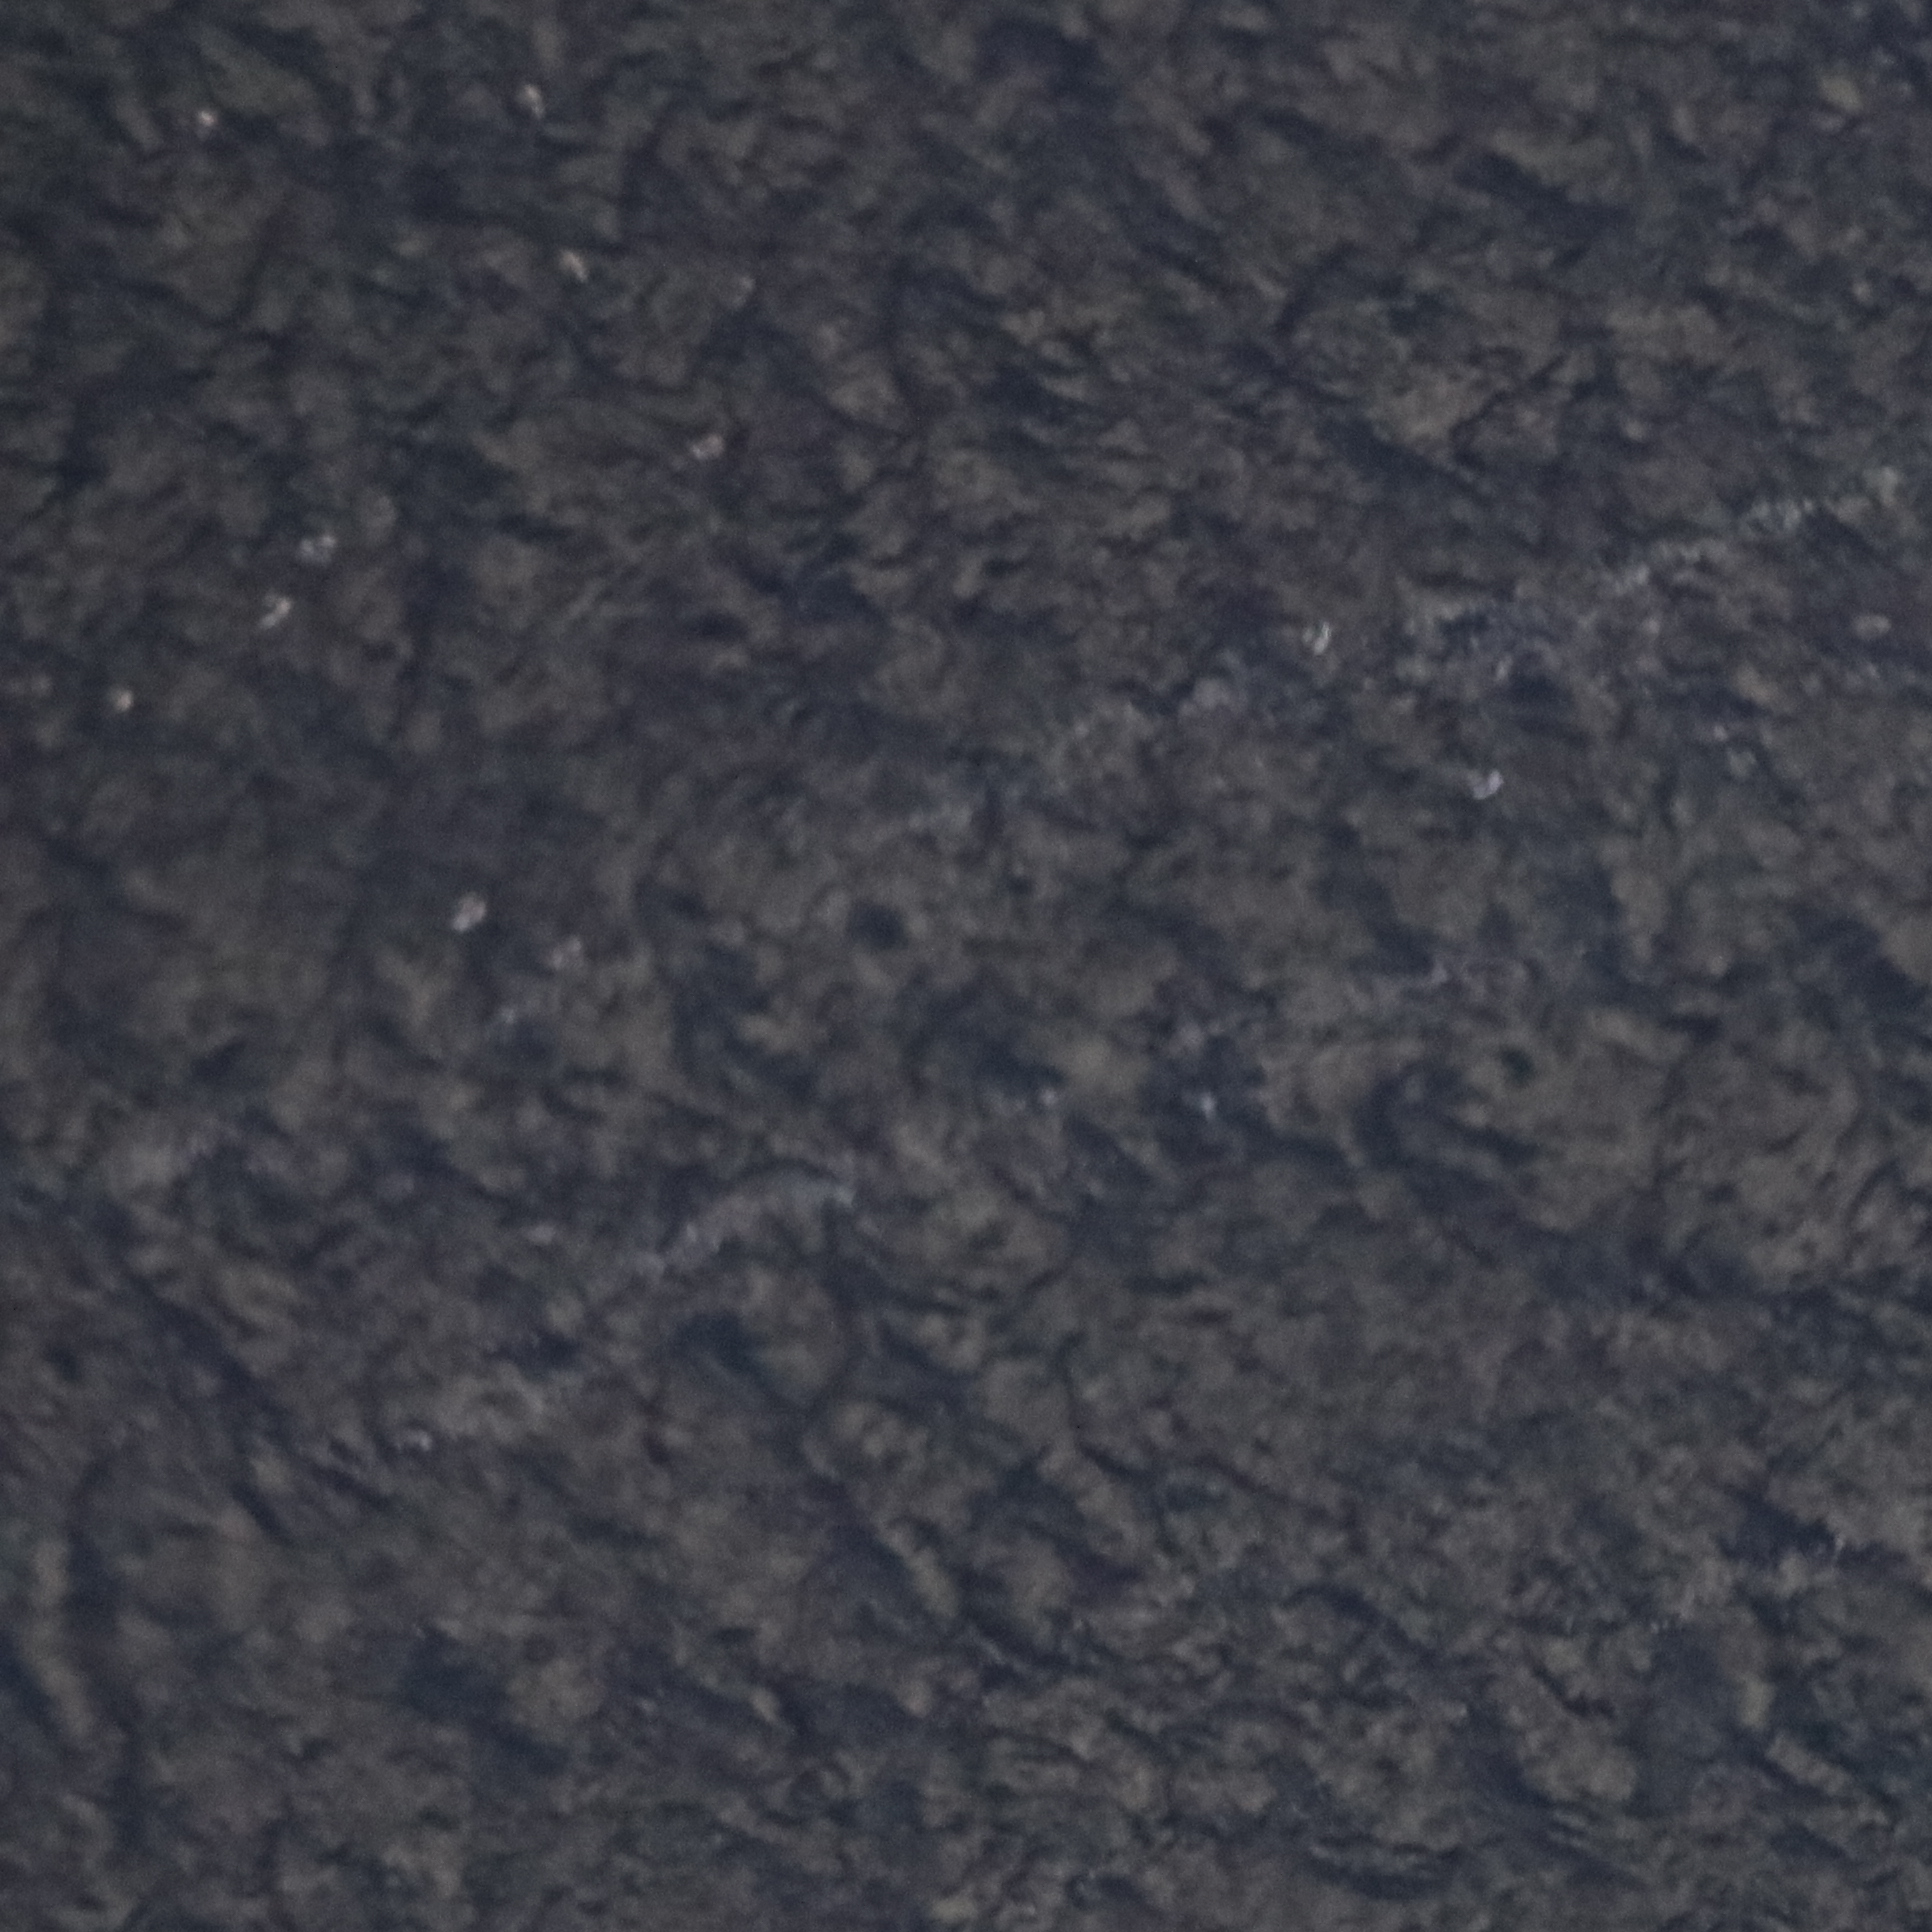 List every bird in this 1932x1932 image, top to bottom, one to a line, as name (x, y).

brant (525, 103)
brant (202, 120)
brant (563, 263)
brant (705, 451)
brant (314, 550)
brant (276, 613)
brant (1316, 634)
brant (113, 706)
brant (1481, 779)
brant (466, 912)